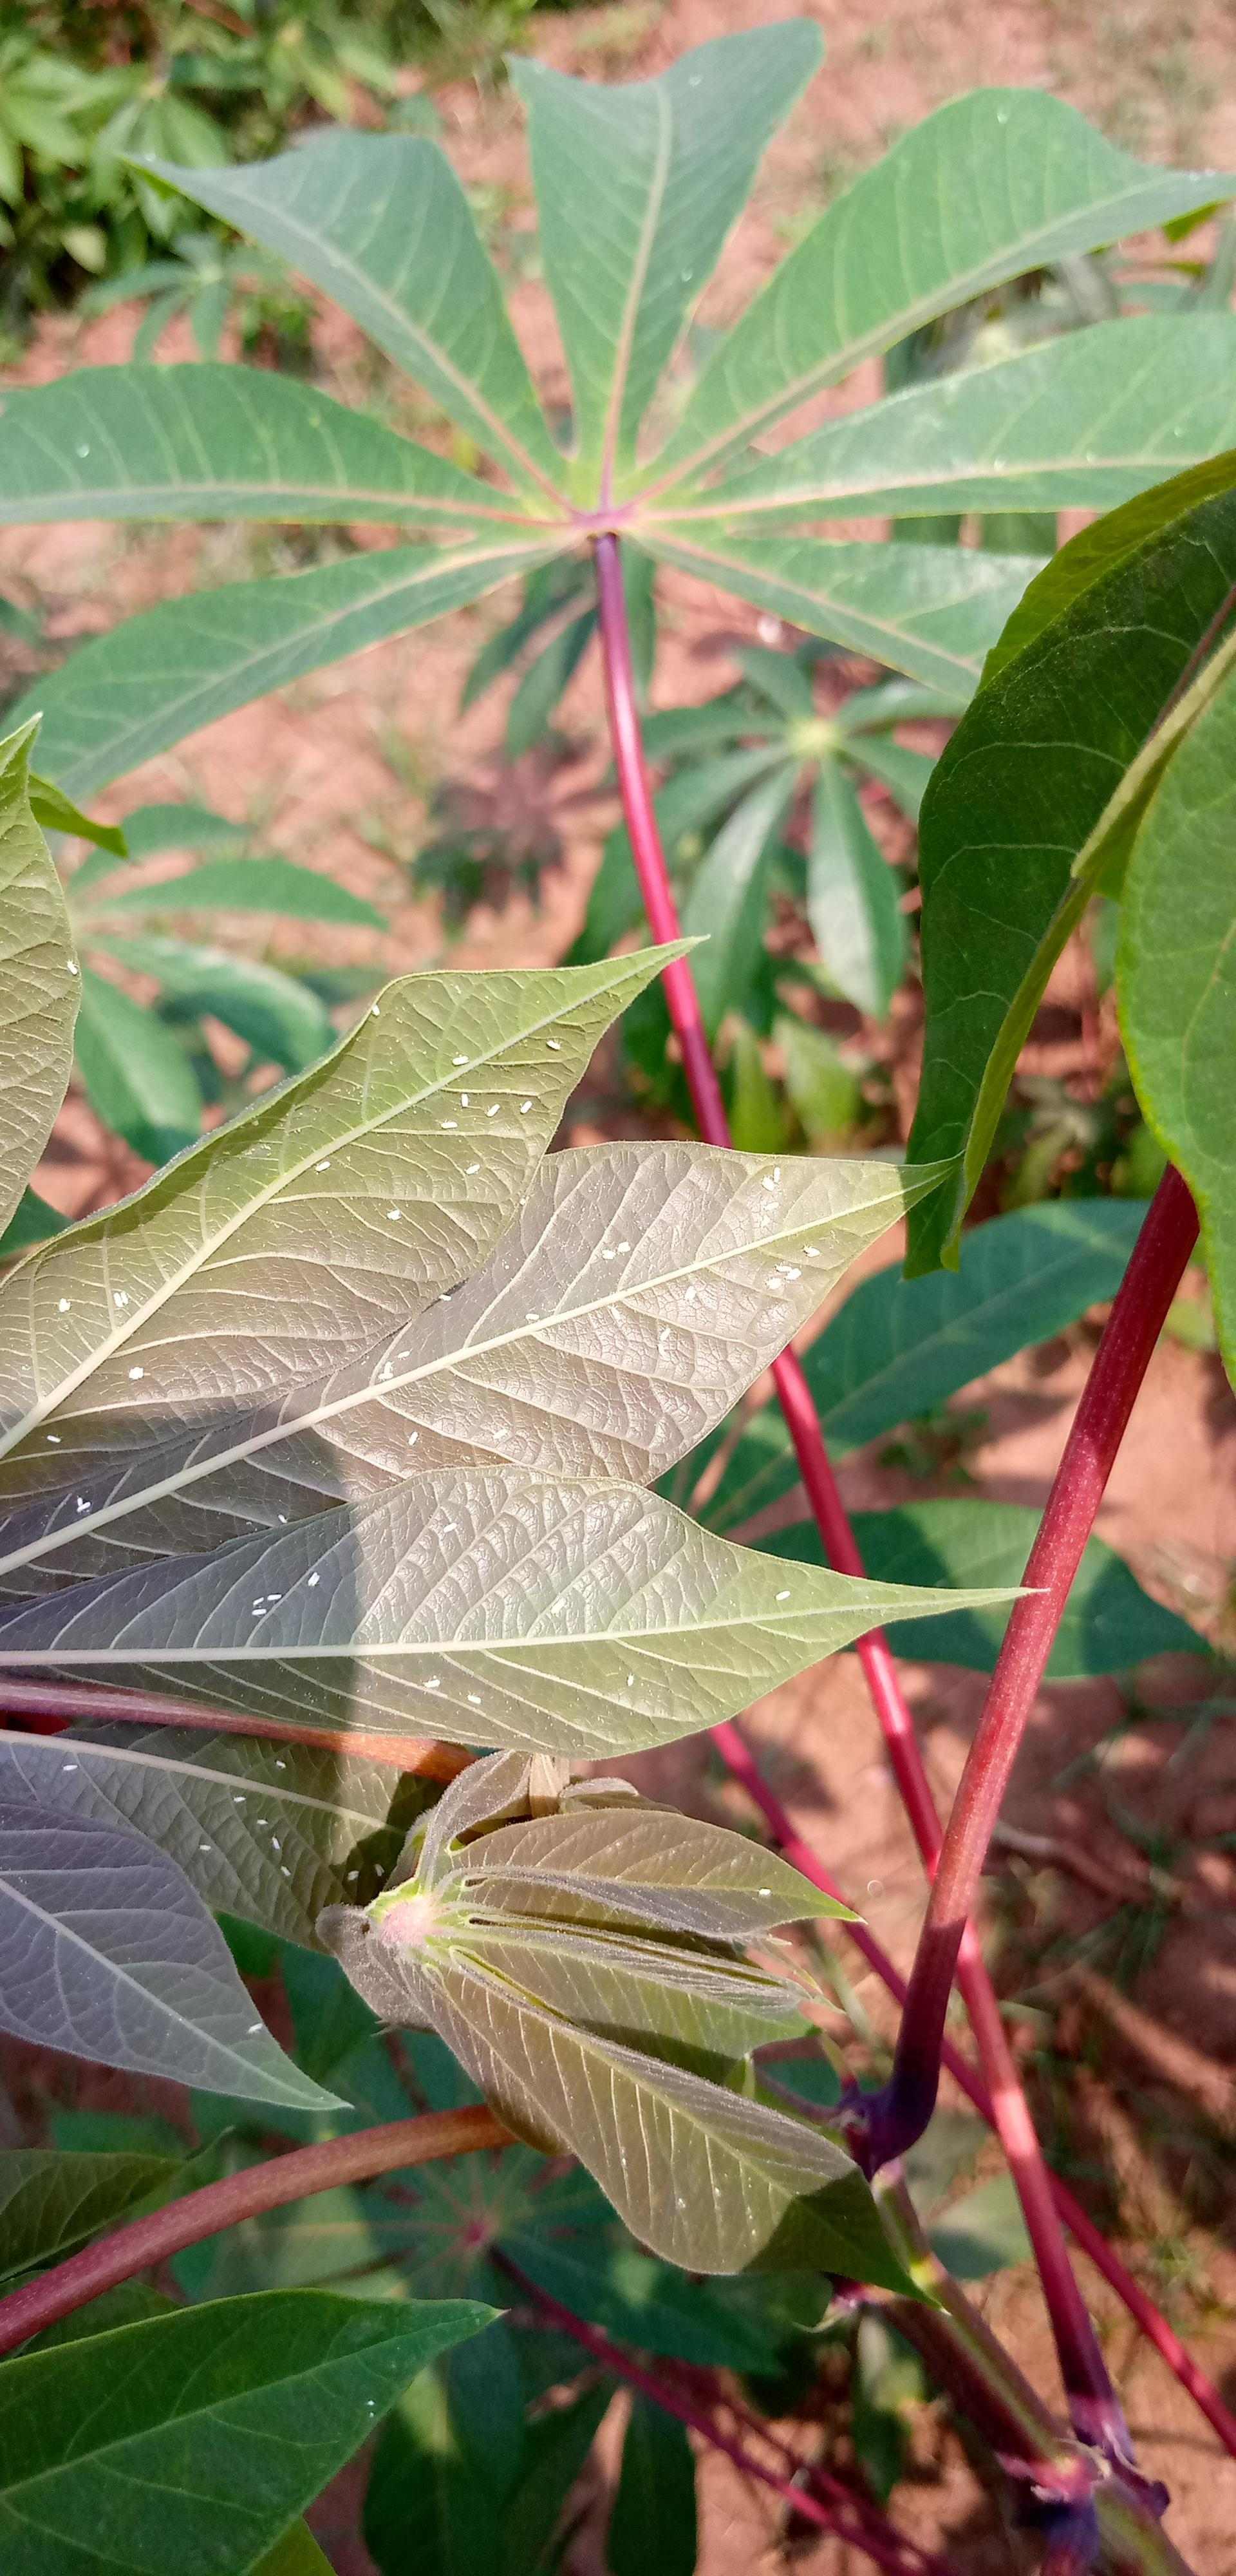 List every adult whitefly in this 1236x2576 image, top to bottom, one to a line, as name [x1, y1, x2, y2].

whitefly [64, 958, 83, 978]
whitefly [545, 1039, 562, 1051]
whitefly [450, 1054, 471, 1067]
whitefly [460, 1092, 469, 1108]
whitefly [520, 1099, 534, 1115]
whitefly [486, 1103, 501, 1118]
whitefly [438, 1121, 459, 1129]
whitefly [315, 1160, 332, 1175]
whitefly [465, 1163, 482, 1176]
whitefly [772, 1166, 782, 1182]
whitefly [762, 1176, 776, 1191]
whitefly [519, 1197, 527, 1206]
whitefly [763, 1200, 780, 1211]
whitefly [388, 1207, 403, 1221]
whitefly [760, 1215, 771, 1228]
whitefly [617, 1241, 629, 1245]
whitefly [802, 1245, 821, 1257]
whitefly [617, 1247, 632, 1253]
whitefly [602, 1249, 615, 1256]
whitefly [602, 1255, 613, 1260]
whitefly [774, 1264, 792, 1271]
whitefly [785, 1268, 803, 1281]
whitefly [767, 1278, 782, 1285]
whitefly [769, 1282, 782, 1292]
whitefly [685, 1285, 695, 1300]
whitefly [688, 1289, 697, 1301]
whitefly [121, 1291, 129, 1304]
whitefly [113, 1292, 123, 1308]
whitefly [436, 1293, 453, 1302]
whitefly [58, 1297, 65, 1312]
whitefly [65, 1302, 71, 1312]
whitefly [609, 1305, 623, 1320]
whitefly [524, 1312, 540, 1321]
whitefly [659, 1326, 671, 1341]
whitefly [657, 1343, 666, 1356]
whitefly [397, 1349, 411, 1359]
whitefly [383, 1361, 391, 1373]
whitefly [133, 1367, 138, 1381]
whitefly [138, 1367, 144, 1379]
whitefly [128, 1368, 134, 1379]
whitefly [377, 1372, 394, 1380]
whitefly [490, 1426, 511, 1440]
whitefly [407, 1430, 420, 1446]
whitefly [46, 1435, 62, 1444]
whitefly [76, 1497, 83, 1504]
whitefly [77, 1502, 92, 1514]
whitefly [277, 1513, 288, 1524]
whitefly [442, 1521, 459, 1533]
whitefly [307, 1571, 322, 1588]
whitefly [772, 1588, 794, 1604]
whitefly [266, 1591, 283, 1601]
whitefly [252, 1596, 264, 1606]
whitefly [550, 1598, 566, 1614]
whitefly [250, 1608, 268, 1616]
whitefly [626, 1674, 636, 1687]
whitefly [424, 1678, 441, 1689]
whitefly [467, 1694, 482, 1705]
whitefly [275, 1759, 286, 1770]
whitefly [62, 1763, 79, 1772]
whitefly [232, 1795, 247, 1803]
whitefly [255, 1818, 270, 1826]
whitefly [271, 1835, 283, 1850]
whitefly [199, 1844, 212, 1851]
whitefly [374, 1862, 386, 1877]
whitefly [280, 1865, 292, 1877]
whitefly [346, 1870, 360, 1882]
whitefly [754, 1884, 775, 1899]
whitefly [246, 2022, 264, 2035]